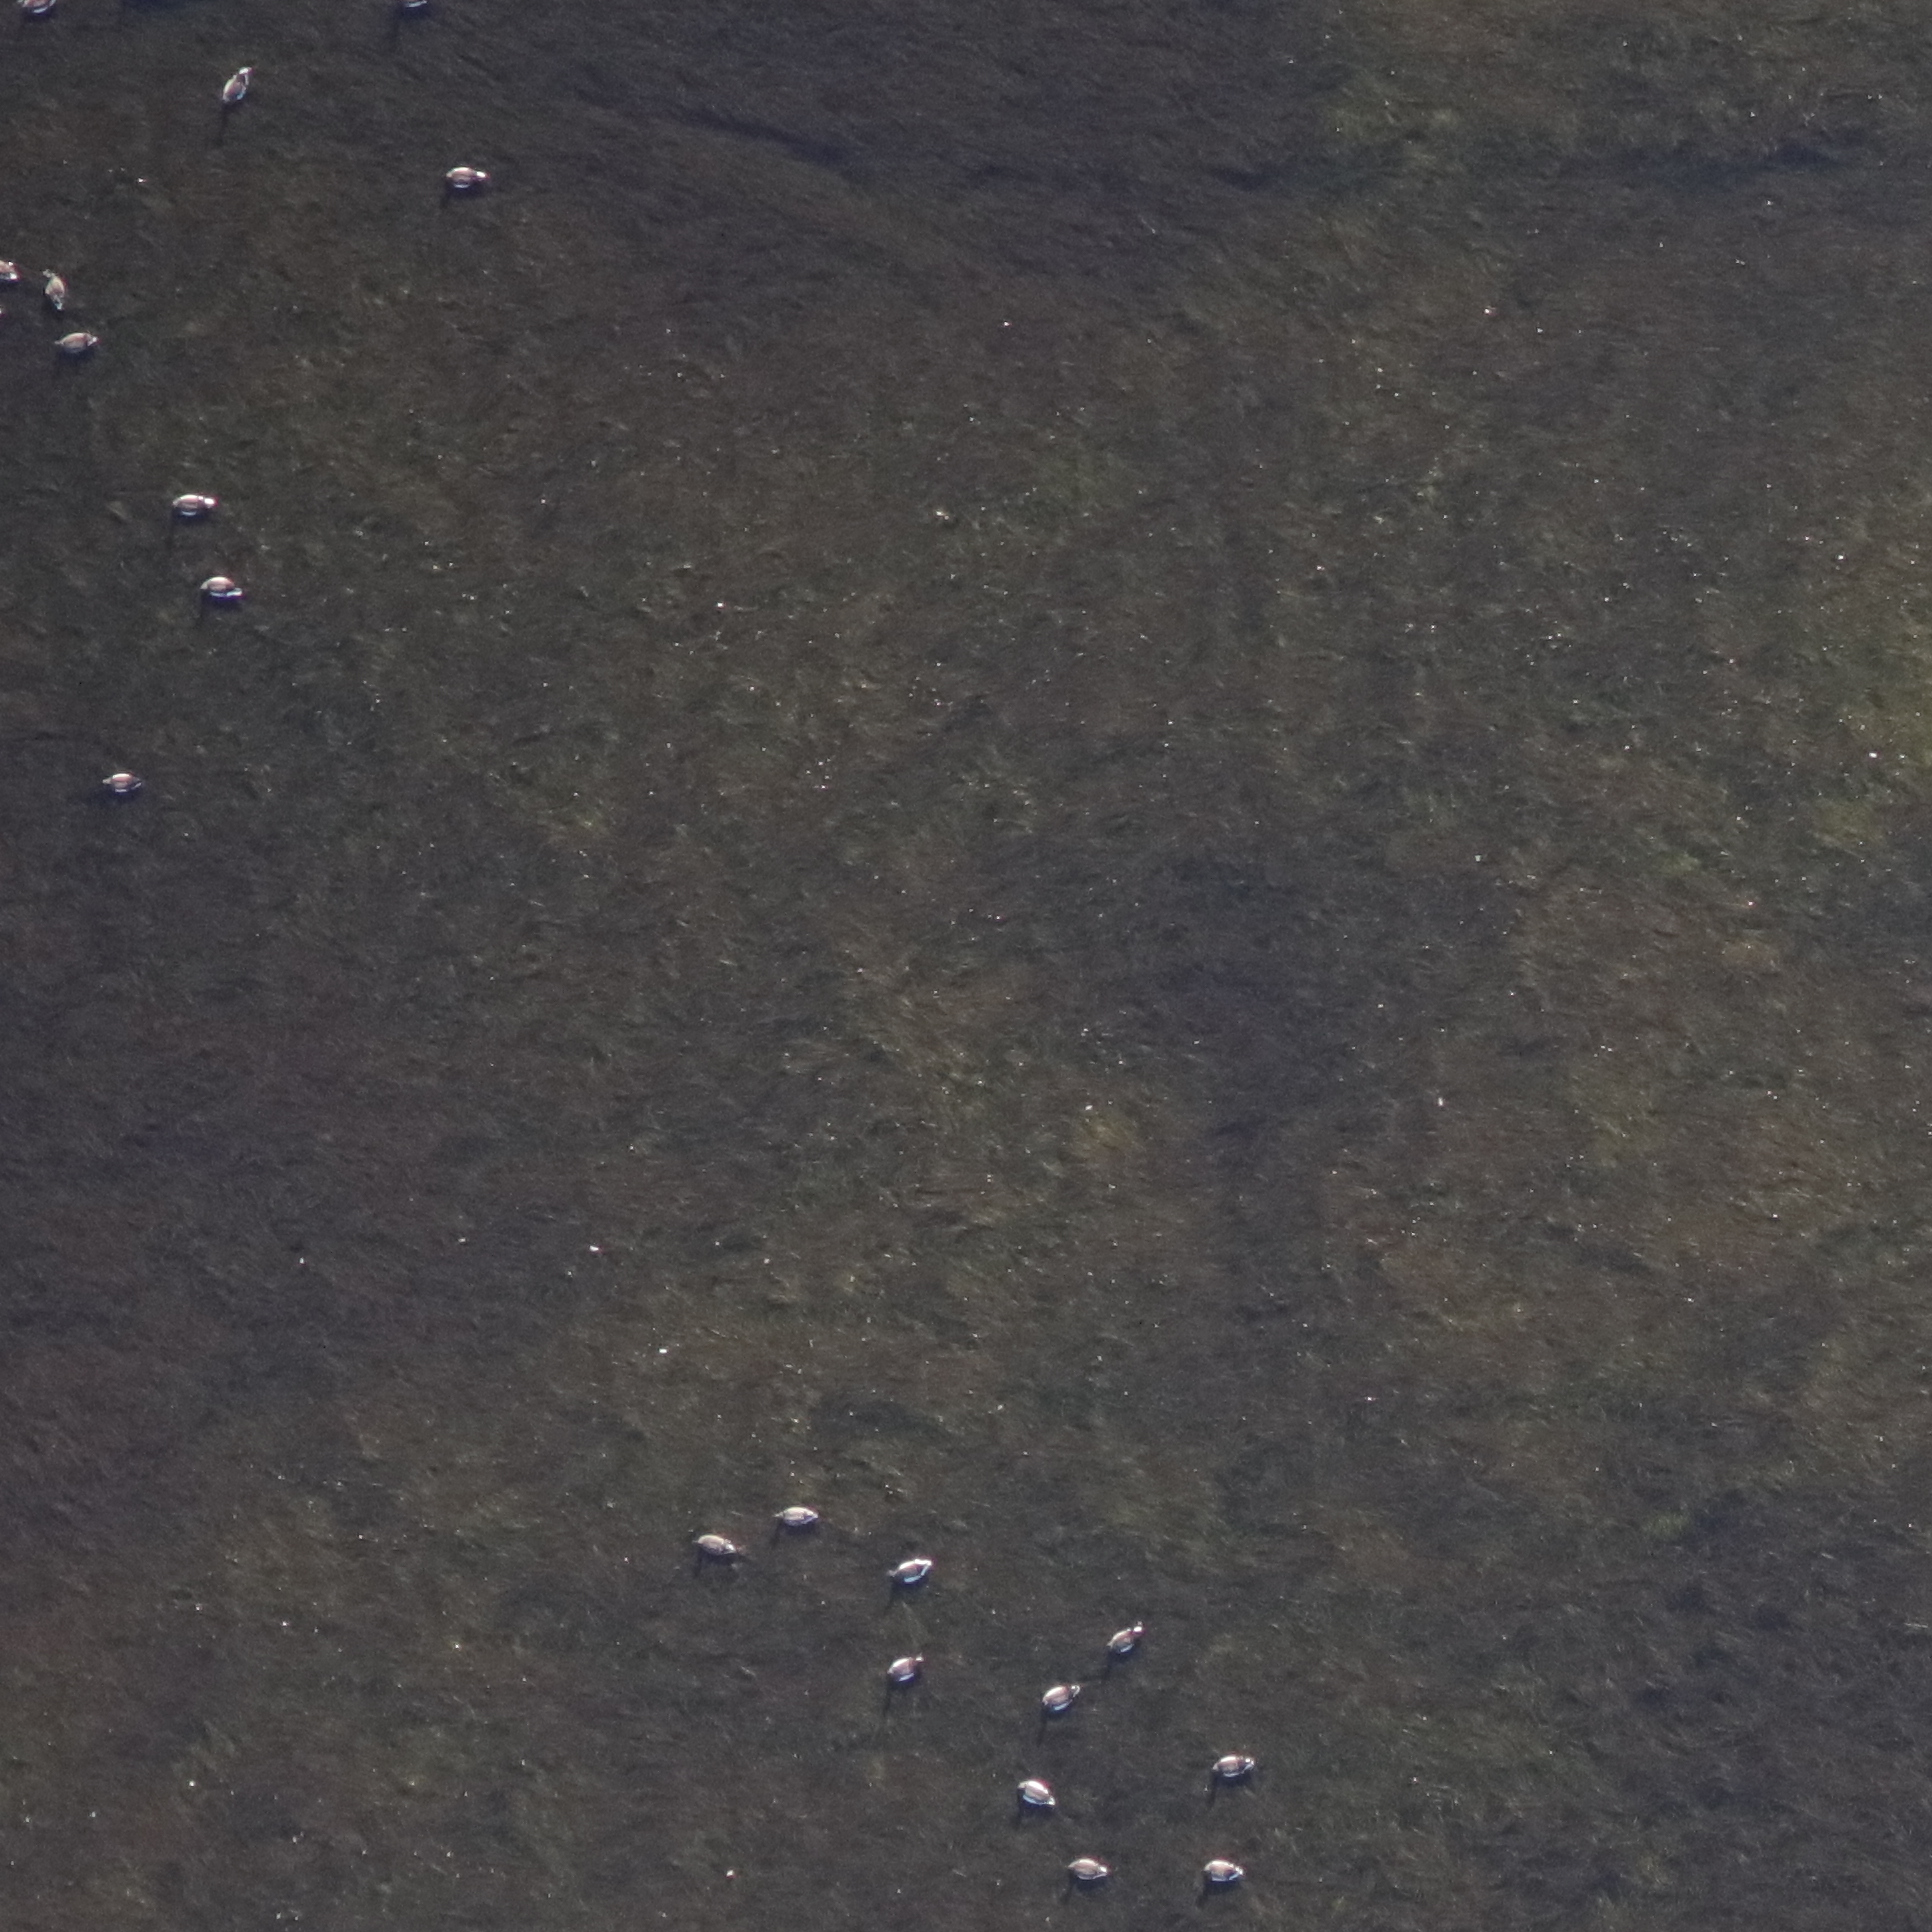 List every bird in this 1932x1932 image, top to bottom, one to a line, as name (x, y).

brant (37, 3)
brant (236, 87)
brant (466, 180)
brant (3, 272)
brant (54, 289)
brant (77, 343)
brant (191, 506)
brant (219, 587)
brant (122, 783)
brant (795, 1516)
brant (717, 1547)
brant (911, 1572)
brant (1127, 1641)
brant (905, 1670)
brant (1060, 1698)
brant (1231, 1767)
brant (1037, 1794)
brant (1087, 1871)
brant (1223, 1872)